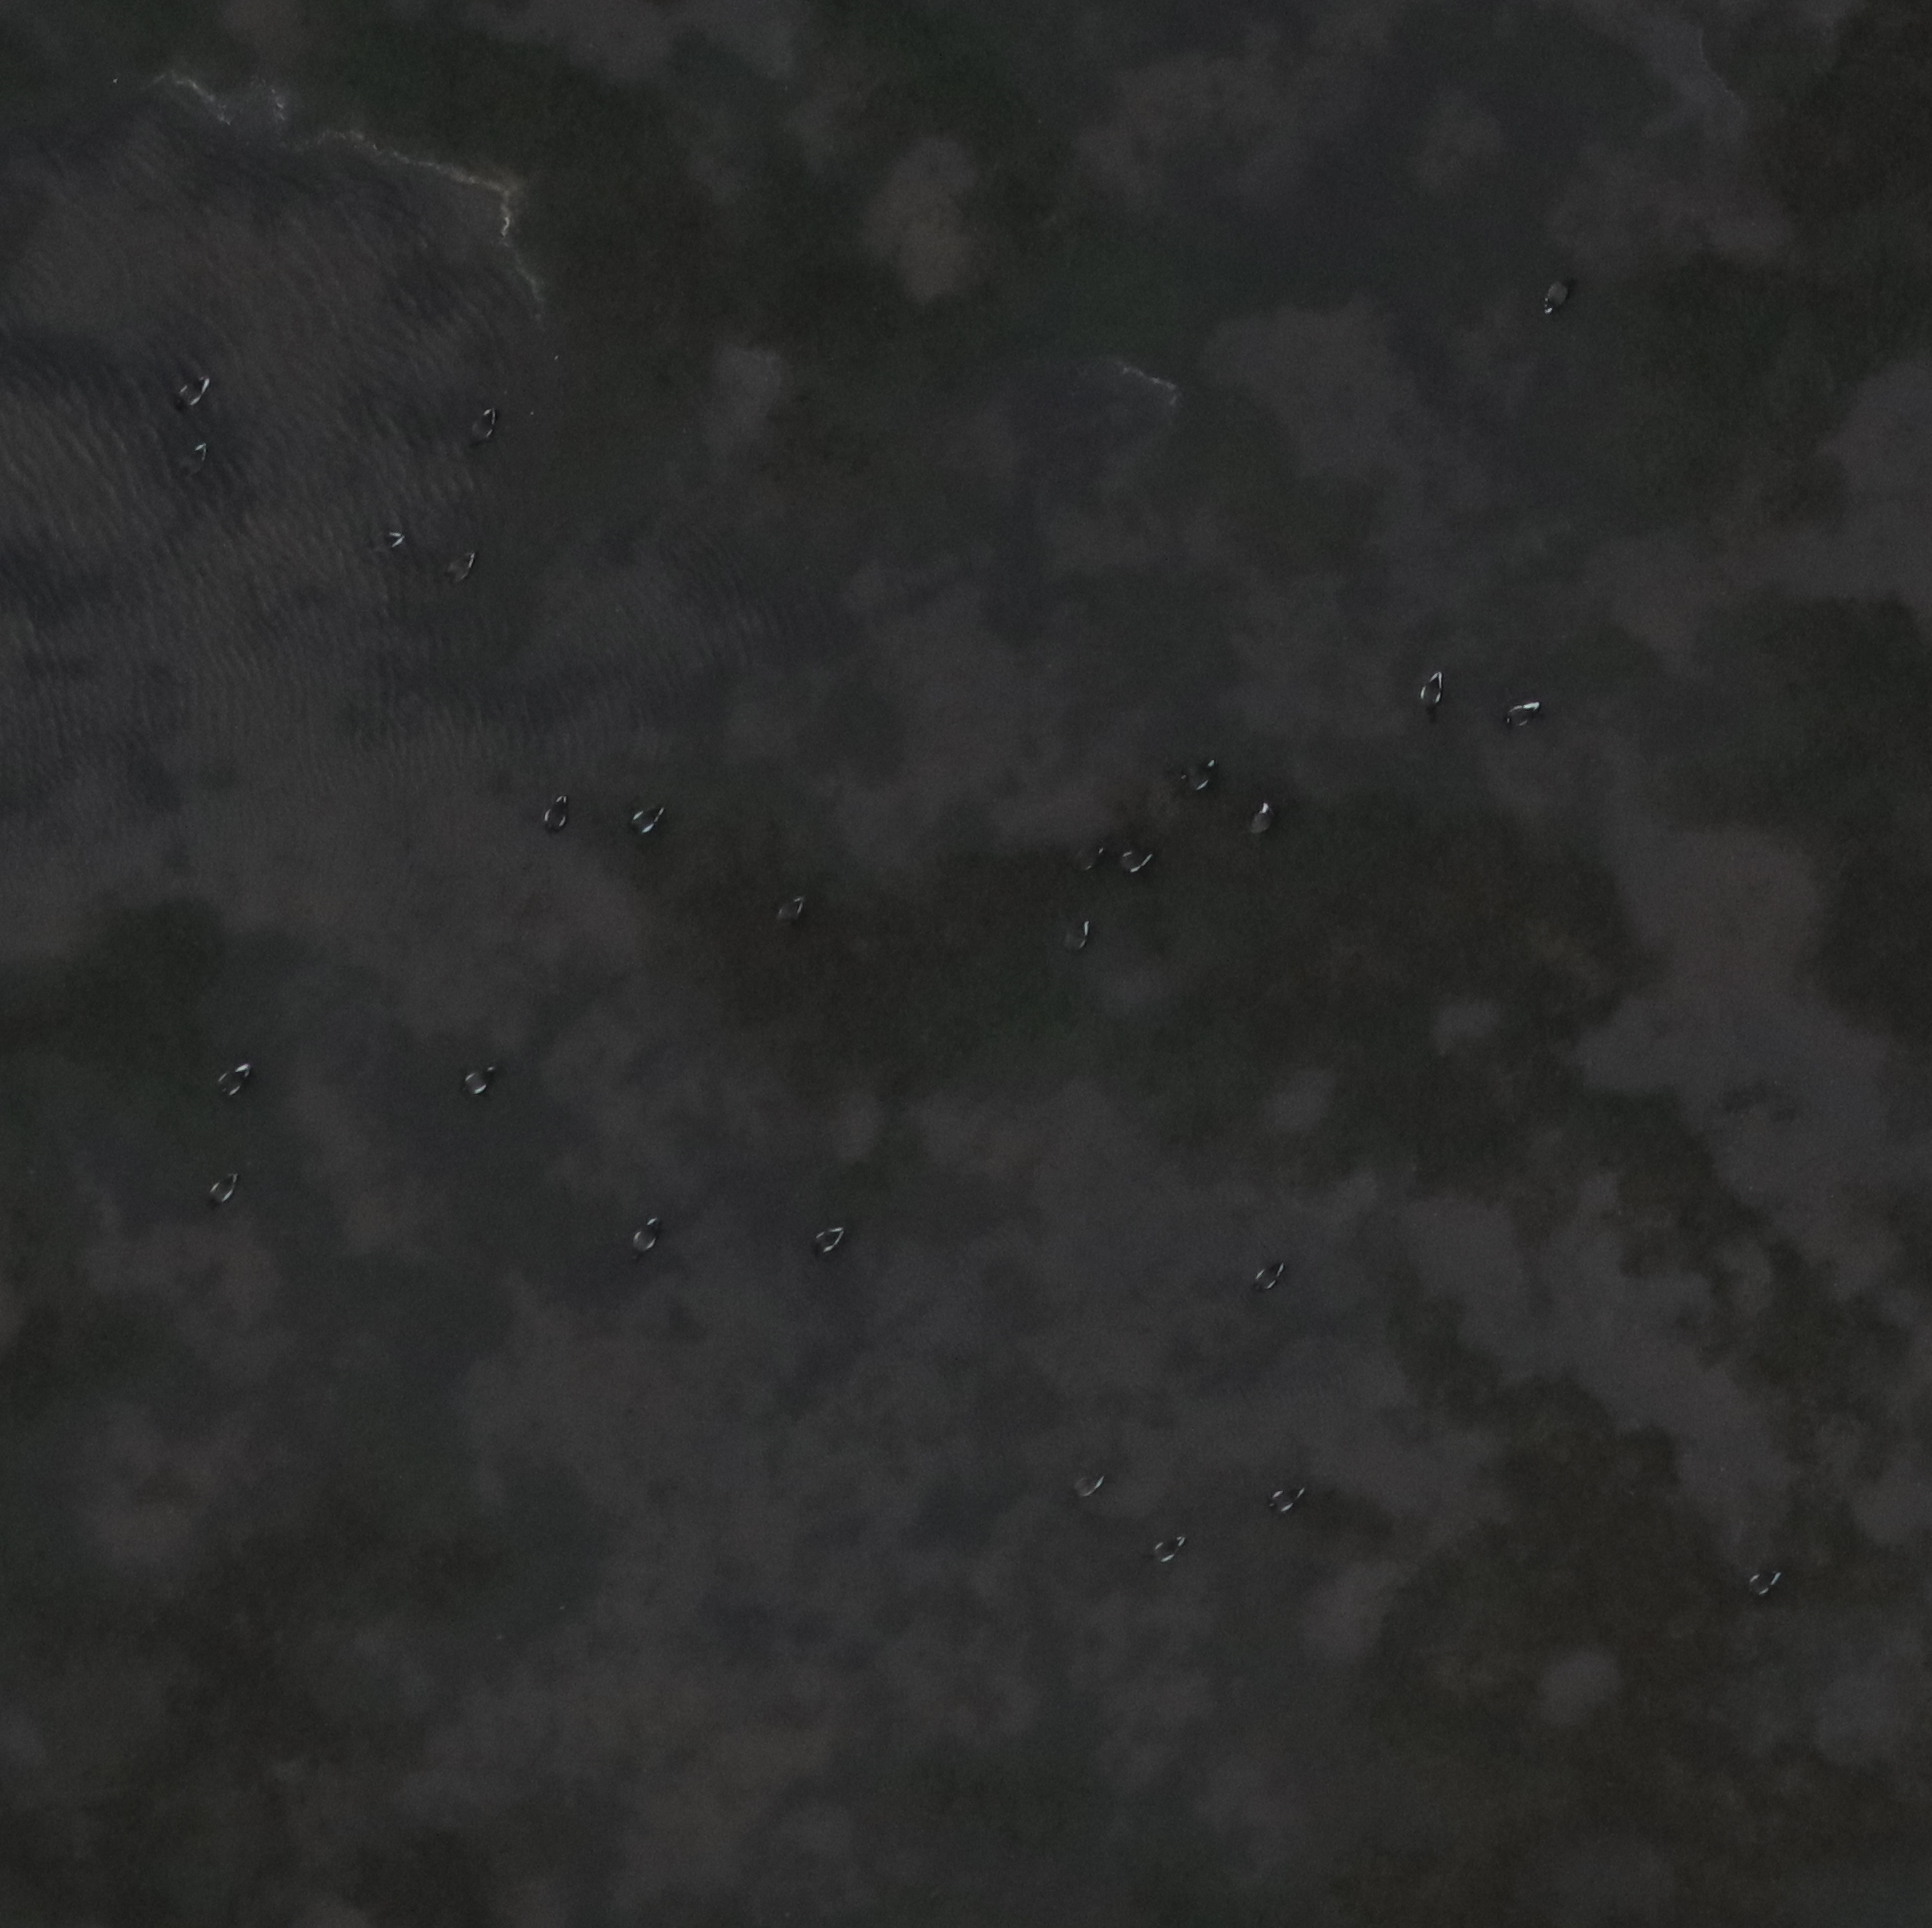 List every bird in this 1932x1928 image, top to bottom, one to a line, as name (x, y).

brant (1556, 296)
brant (190, 393)
brant (482, 422)
brant (191, 462)
brant (392, 538)
brant (461, 568)
brant (1434, 695)
brant (1521, 714)
brant (1196, 775)
brant (556, 816)
brant (1262, 818)
brant (646, 819)
brant (1083, 855)
brant (1132, 860)
brant (791, 913)
brant (1077, 934)
brant (235, 1080)
brant (477, 1081)
brant (220, 1191)
brant (645, 1239)
brant (826, 1242)
brant (1266, 1278)
brant (1085, 1486)
brant (1285, 1501)
brant (1167, 1552)
brant (1759, 1582)